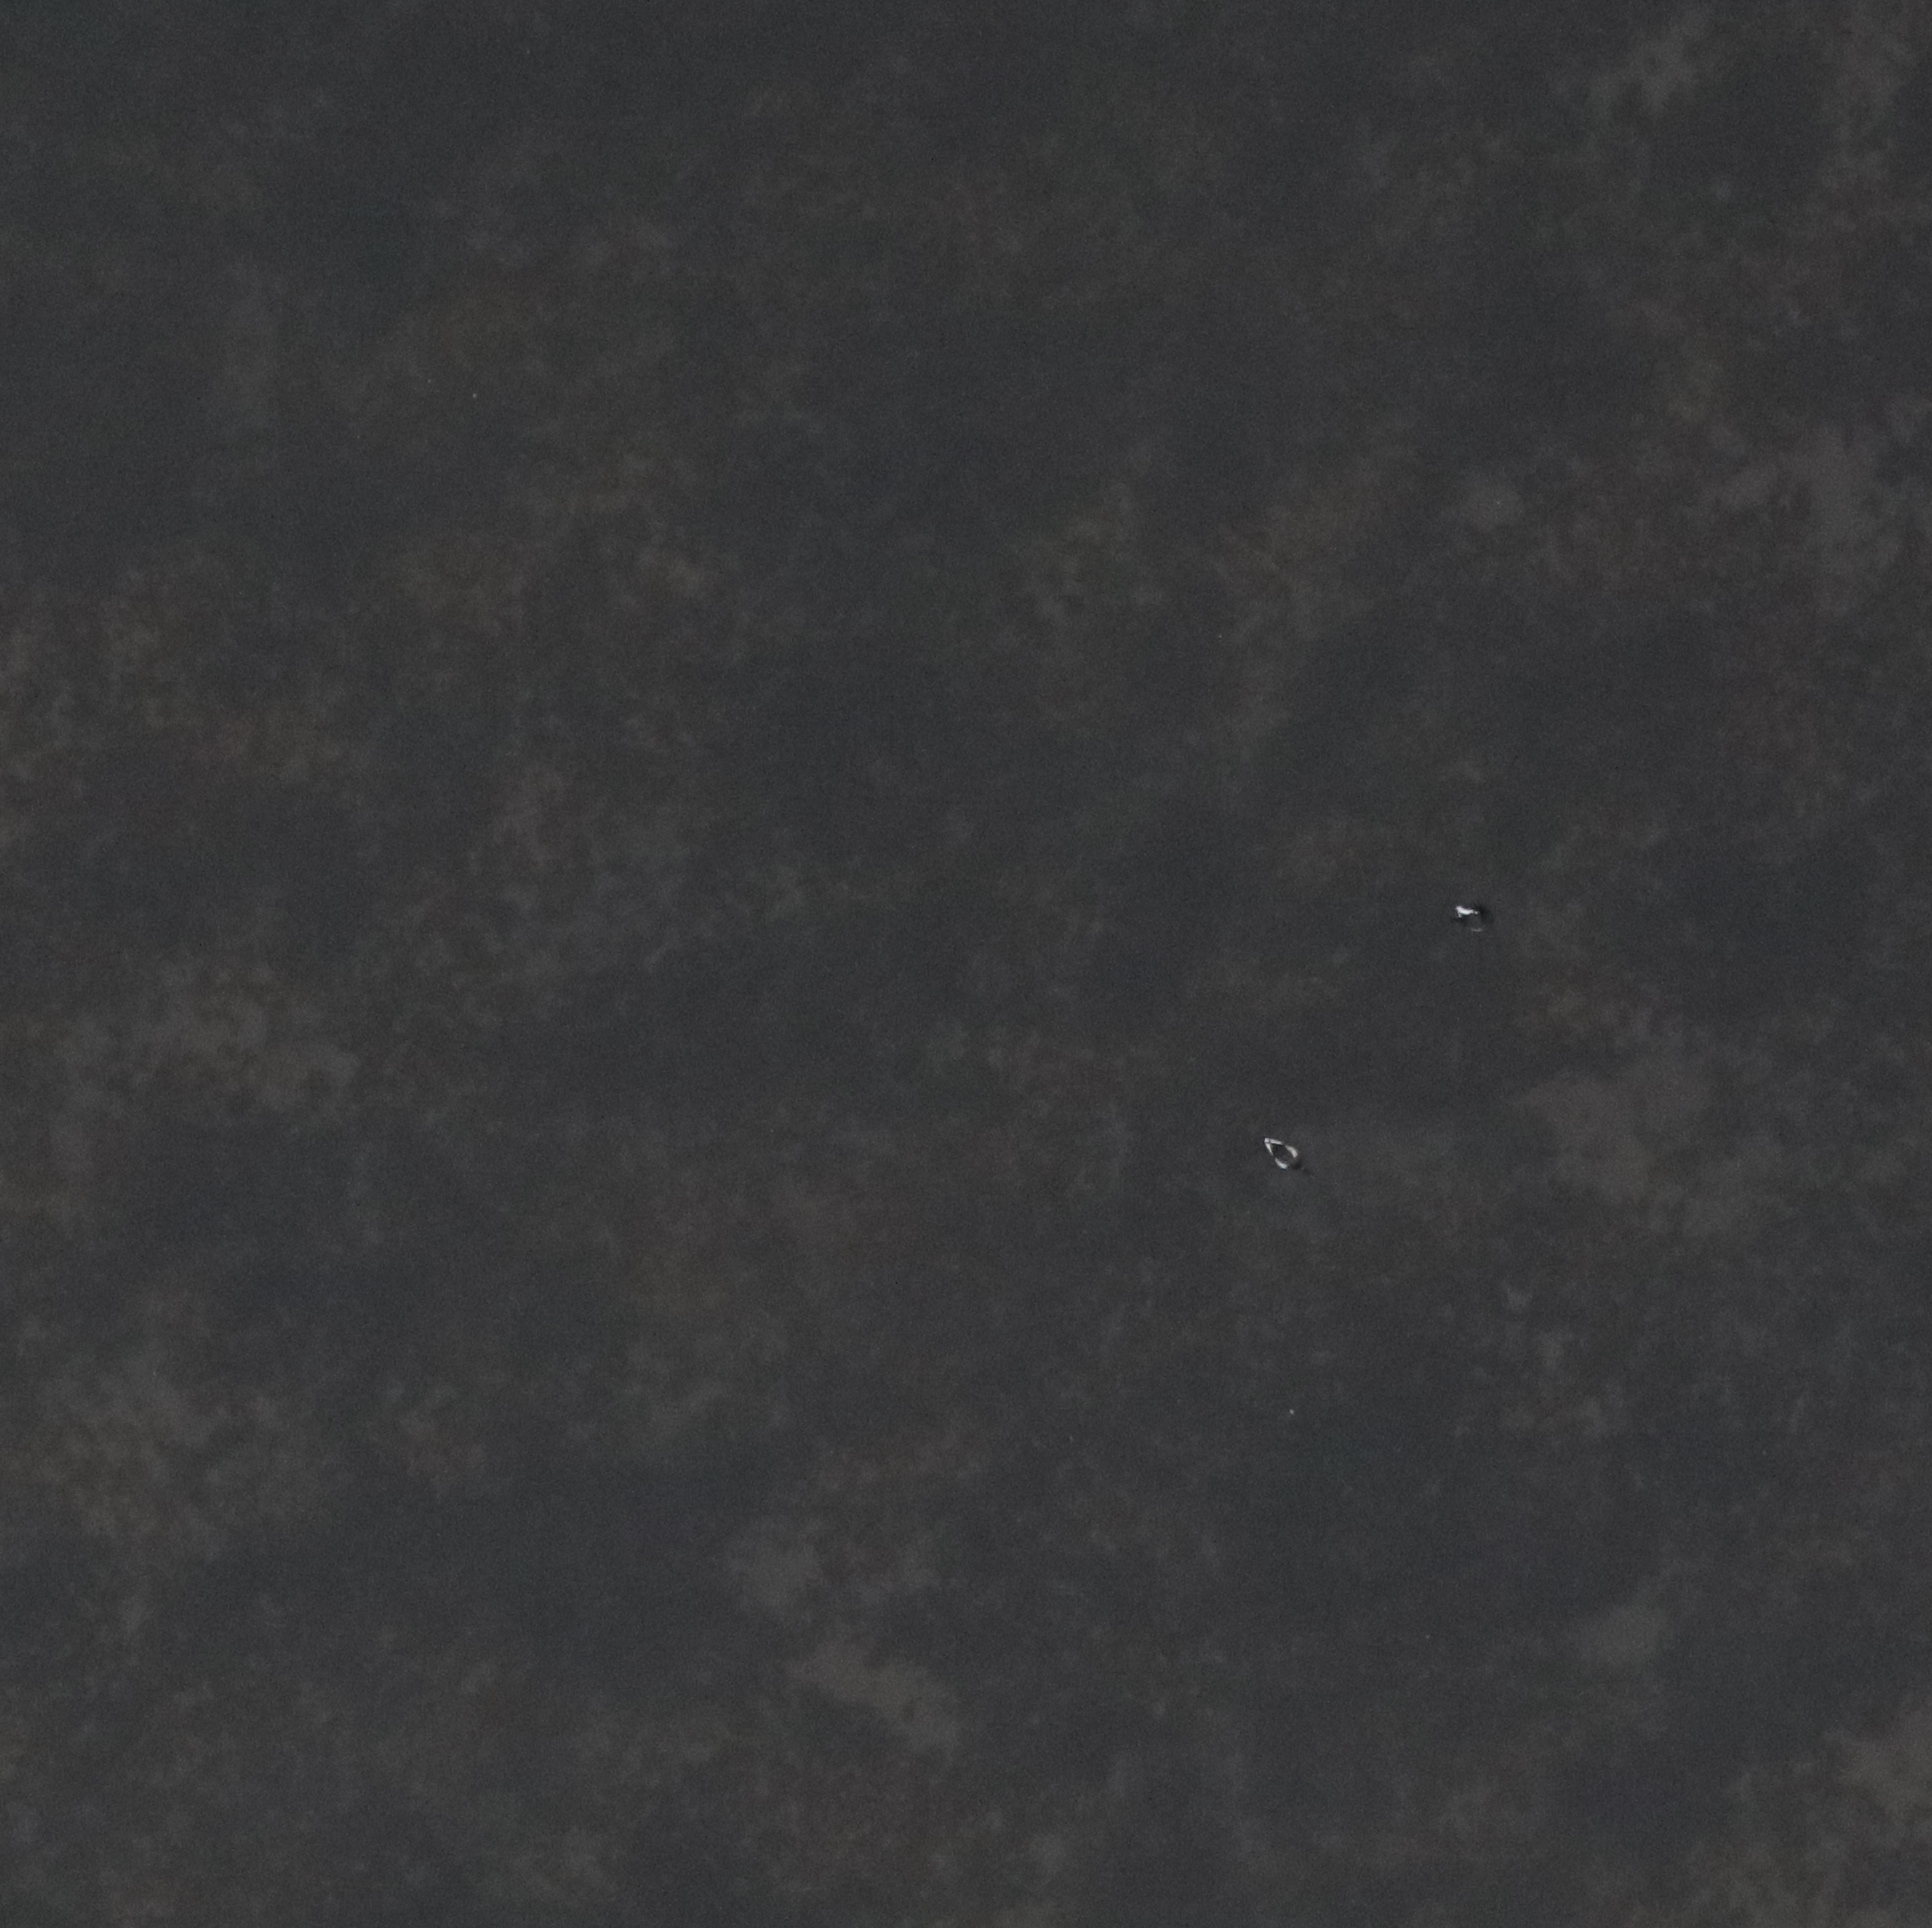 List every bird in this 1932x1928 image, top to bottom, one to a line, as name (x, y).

brant (1471, 914)
brant (1284, 1154)